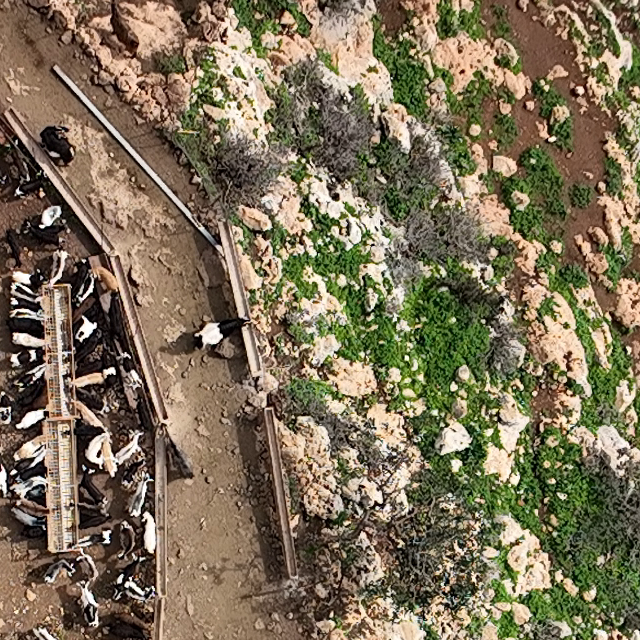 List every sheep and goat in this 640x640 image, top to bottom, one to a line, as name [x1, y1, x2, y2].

goat [108, 0, 140, 52]
goat [41, 126, 78, 165]
goat [5, 139, 31, 181]
goat [0, 163, 7, 184]
goat [14, 170, 46, 196]
goat [39, 206, 61, 228]
goat [25, 222, 66, 246]
goat [42, 222, 67, 232]
goat [5, 228, 23, 269]
goat [45, 249, 68, 287]
goat [65, 259, 88, 304]
goat [94, 266, 119, 292]
goat [12, 269, 43, 285]
goat [73, 270, 94, 307]
goat [11, 282, 47, 302]
goat [109, 292, 125, 337]
goat [62, 296, 95, 330]
goat [10, 298, 45, 312]
goat [72, 308, 98, 334]
goat [9, 310, 50, 320]
goat [72, 315, 98, 350]
goat [8, 318, 51, 335]
goat [193, 318, 252, 349]
goat [12, 332, 50, 346]
goat [63, 336, 98, 363]
goat [10, 346, 51, 367]
goat [102, 351, 118, 385]
goat [120, 352, 143, 388]
goat [62, 362, 103, 378]
goat [12, 363, 47, 393]
goat [68, 373, 103, 386]
goat [19, 380, 46, 407]
goat [72, 387, 108, 414]
goat [0, 391, 12, 424]
goat [29, 391, 54, 410]
goat [70, 400, 105, 429]
goat [16, 411, 49, 429]
goat [160, 423, 195, 478]
goat [65, 426, 104, 436]
goat [115, 430, 143, 465]
goat [103, 432, 117, 476]
goat [84, 433, 106, 469]
goat [13, 434, 55, 460]
goat [10, 447, 47, 474]
goat [0, 451, 7, 491]
goat [121, 458, 145, 488]
goat [80, 465, 109, 506]
goat [17, 466, 52, 481]
goat [127, 473, 153, 517]
goat [12, 478, 50, 497]
goat [17, 499, 58, 516]
goat [69, 501, 108, 516]
goat [10, 508, 47, 531]
goat [141, 512, 157, 552]
goat [69, 515, 111, 532]
goat [117, 520, 135, 561]
goat [17, 527, 46, 538]
goat [70, 530, 112, 550]
goat [77, 553, 98, 581]
goat [112, 554, 145, 599]
goat [43, 558, 76, 584]
goat [125, 577, 155, 601]
goat [75, 580, 99, 627]
goat [137, 587, 155, 610]
goat [113, 611, 155, 631]
goat [112, 623, 147, 639]
goat [32, 627, 72, 639]